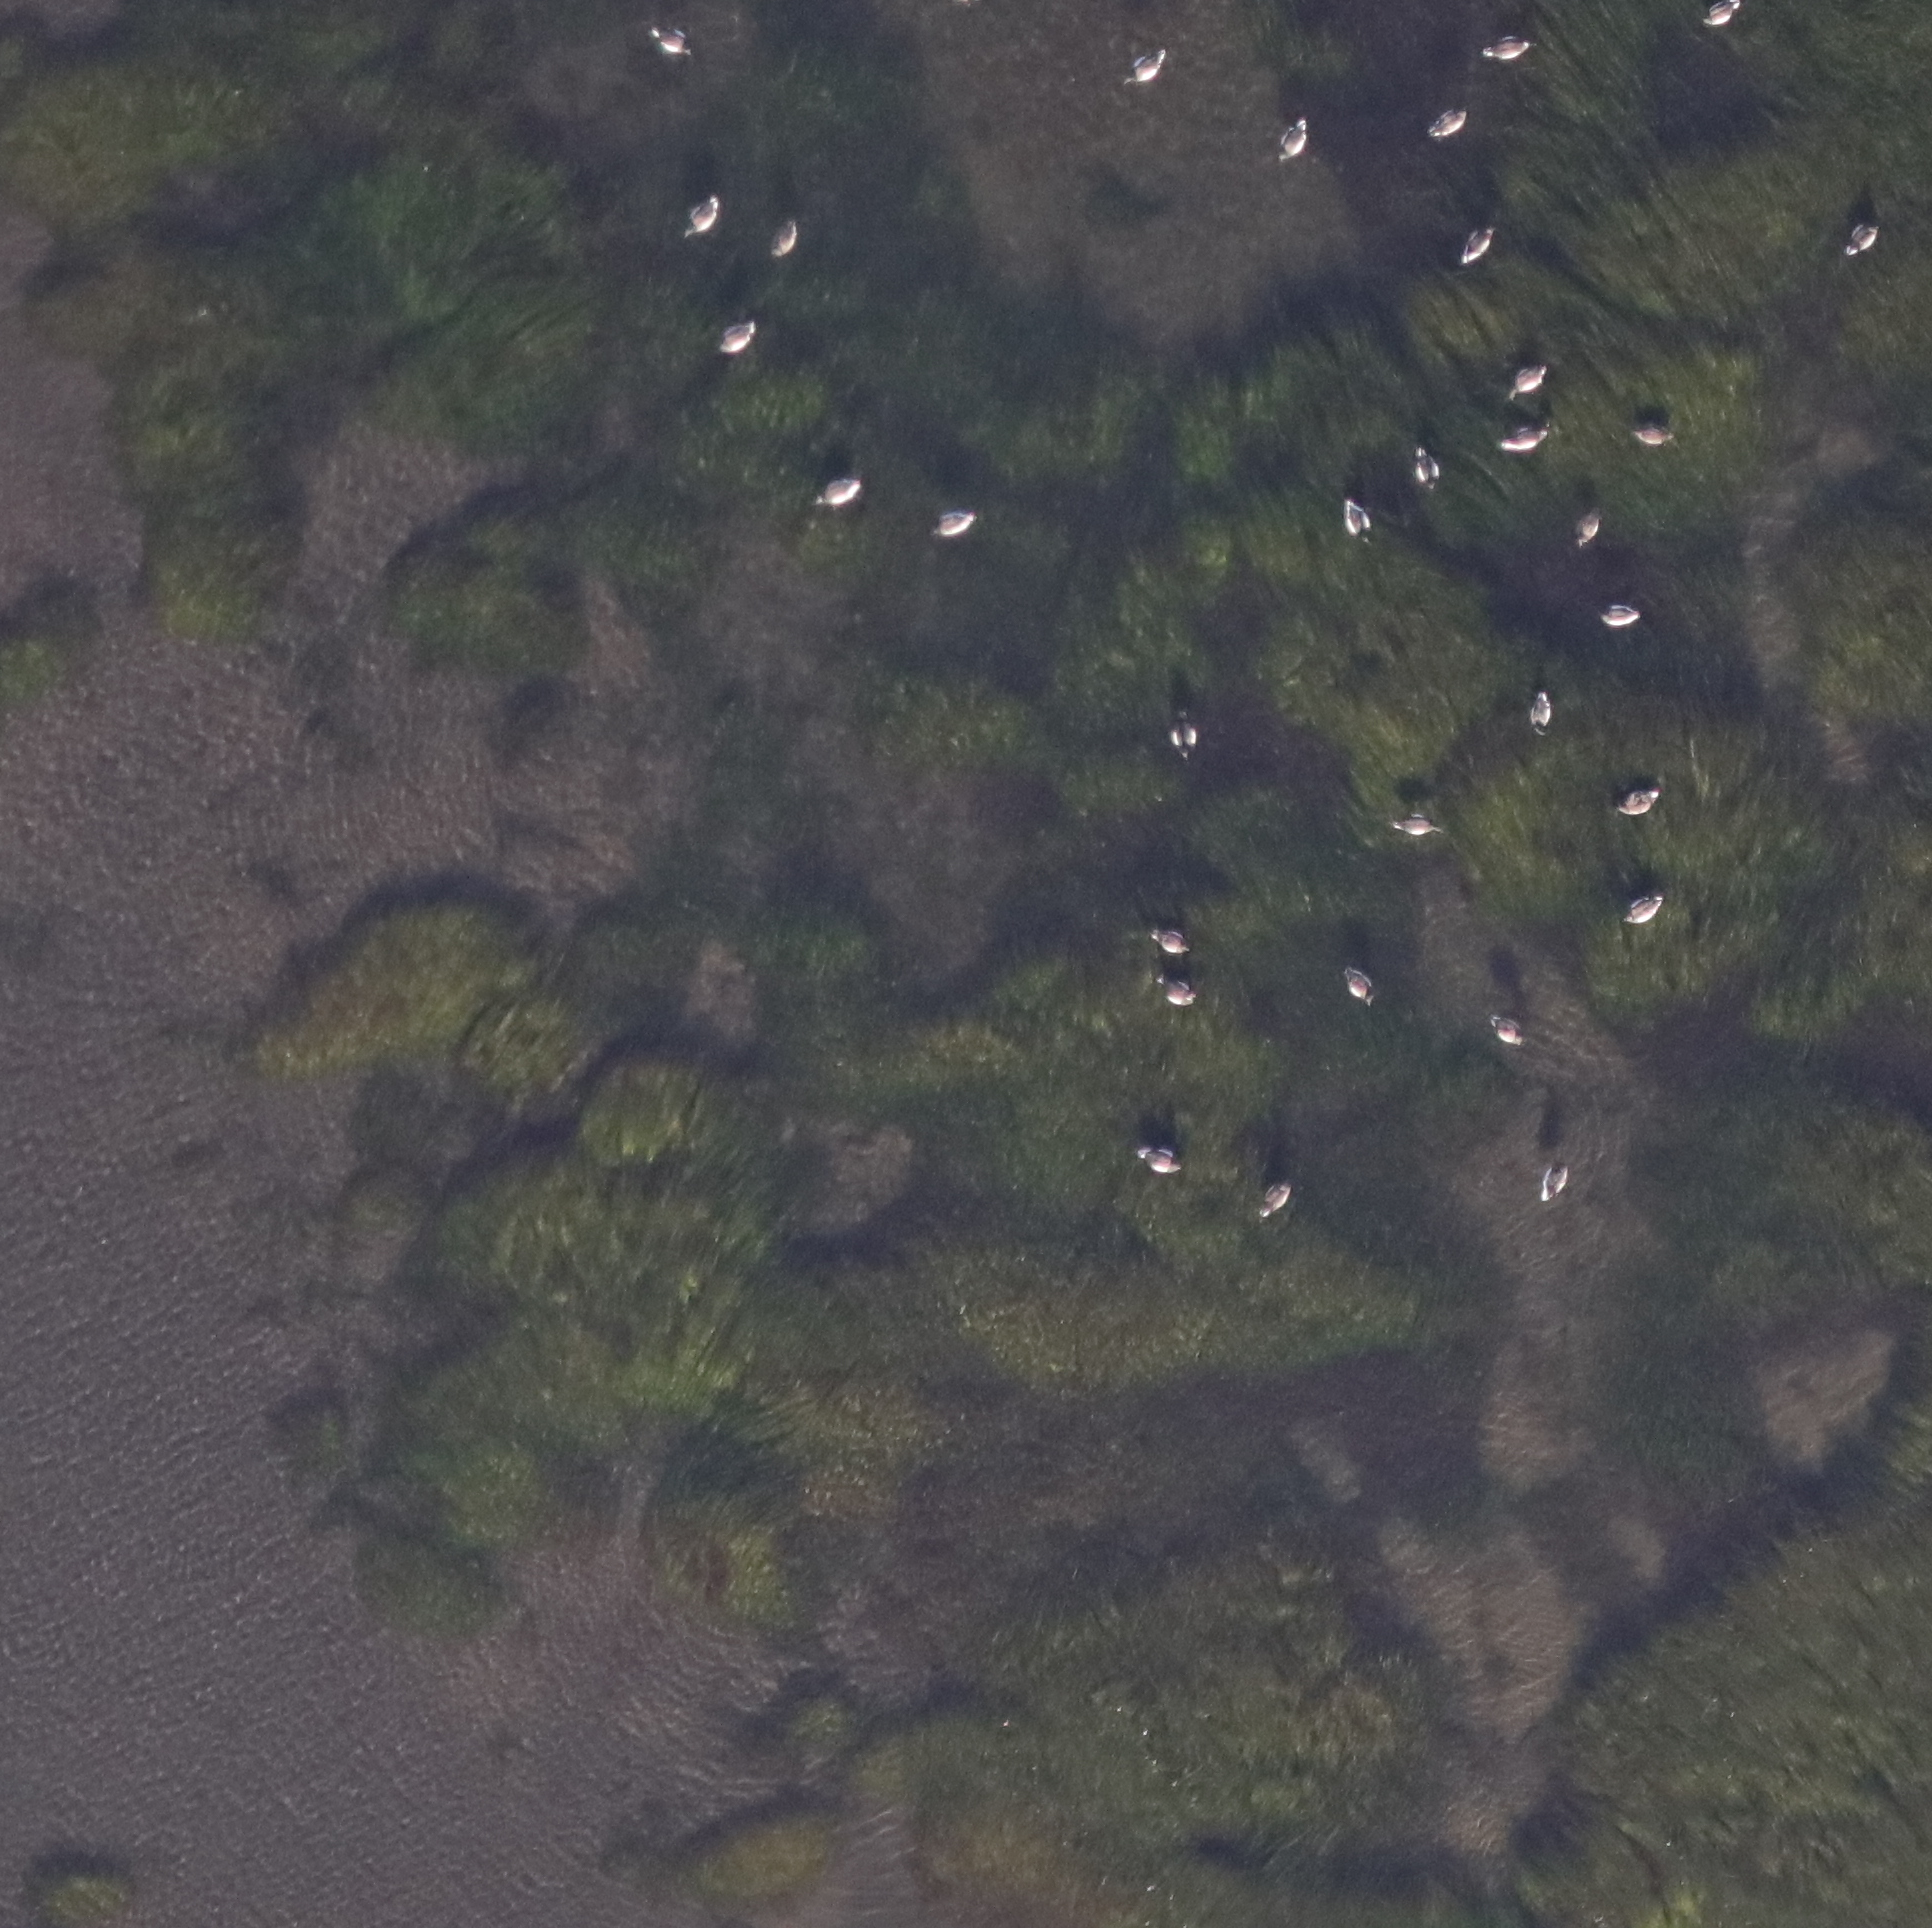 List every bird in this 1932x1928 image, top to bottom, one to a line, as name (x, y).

brant (1720, 11)
brant (671, 39)
brant (1506, 47)
brant (1145, 64)
brant (1450, 123)
brant (1292, 141)
brant (703, 215)
brant (787, 237)
brant (1859, 237)
brant (1476, 242)
brant (737, 340)
brant (1527, 378)
brant (1651, 434)
brant (1522, 439)
brant (1425, 468)
brant (837, 492)
brant (1357, 520)
brant (951, 523)
brant (1588, 527)
brant (1620, 615)
brant (1540, 712)
brant (1183, 736)
brant (1637, 801)
brant (1416, 821)
brant (1642, 907)
brant (1172, 941)
brant (1357, 985)
brant (1178, 992)
brant (1506, 1030)
brant (1161, 1160)
brant (1554, 1181)
brant (1277, 1198)